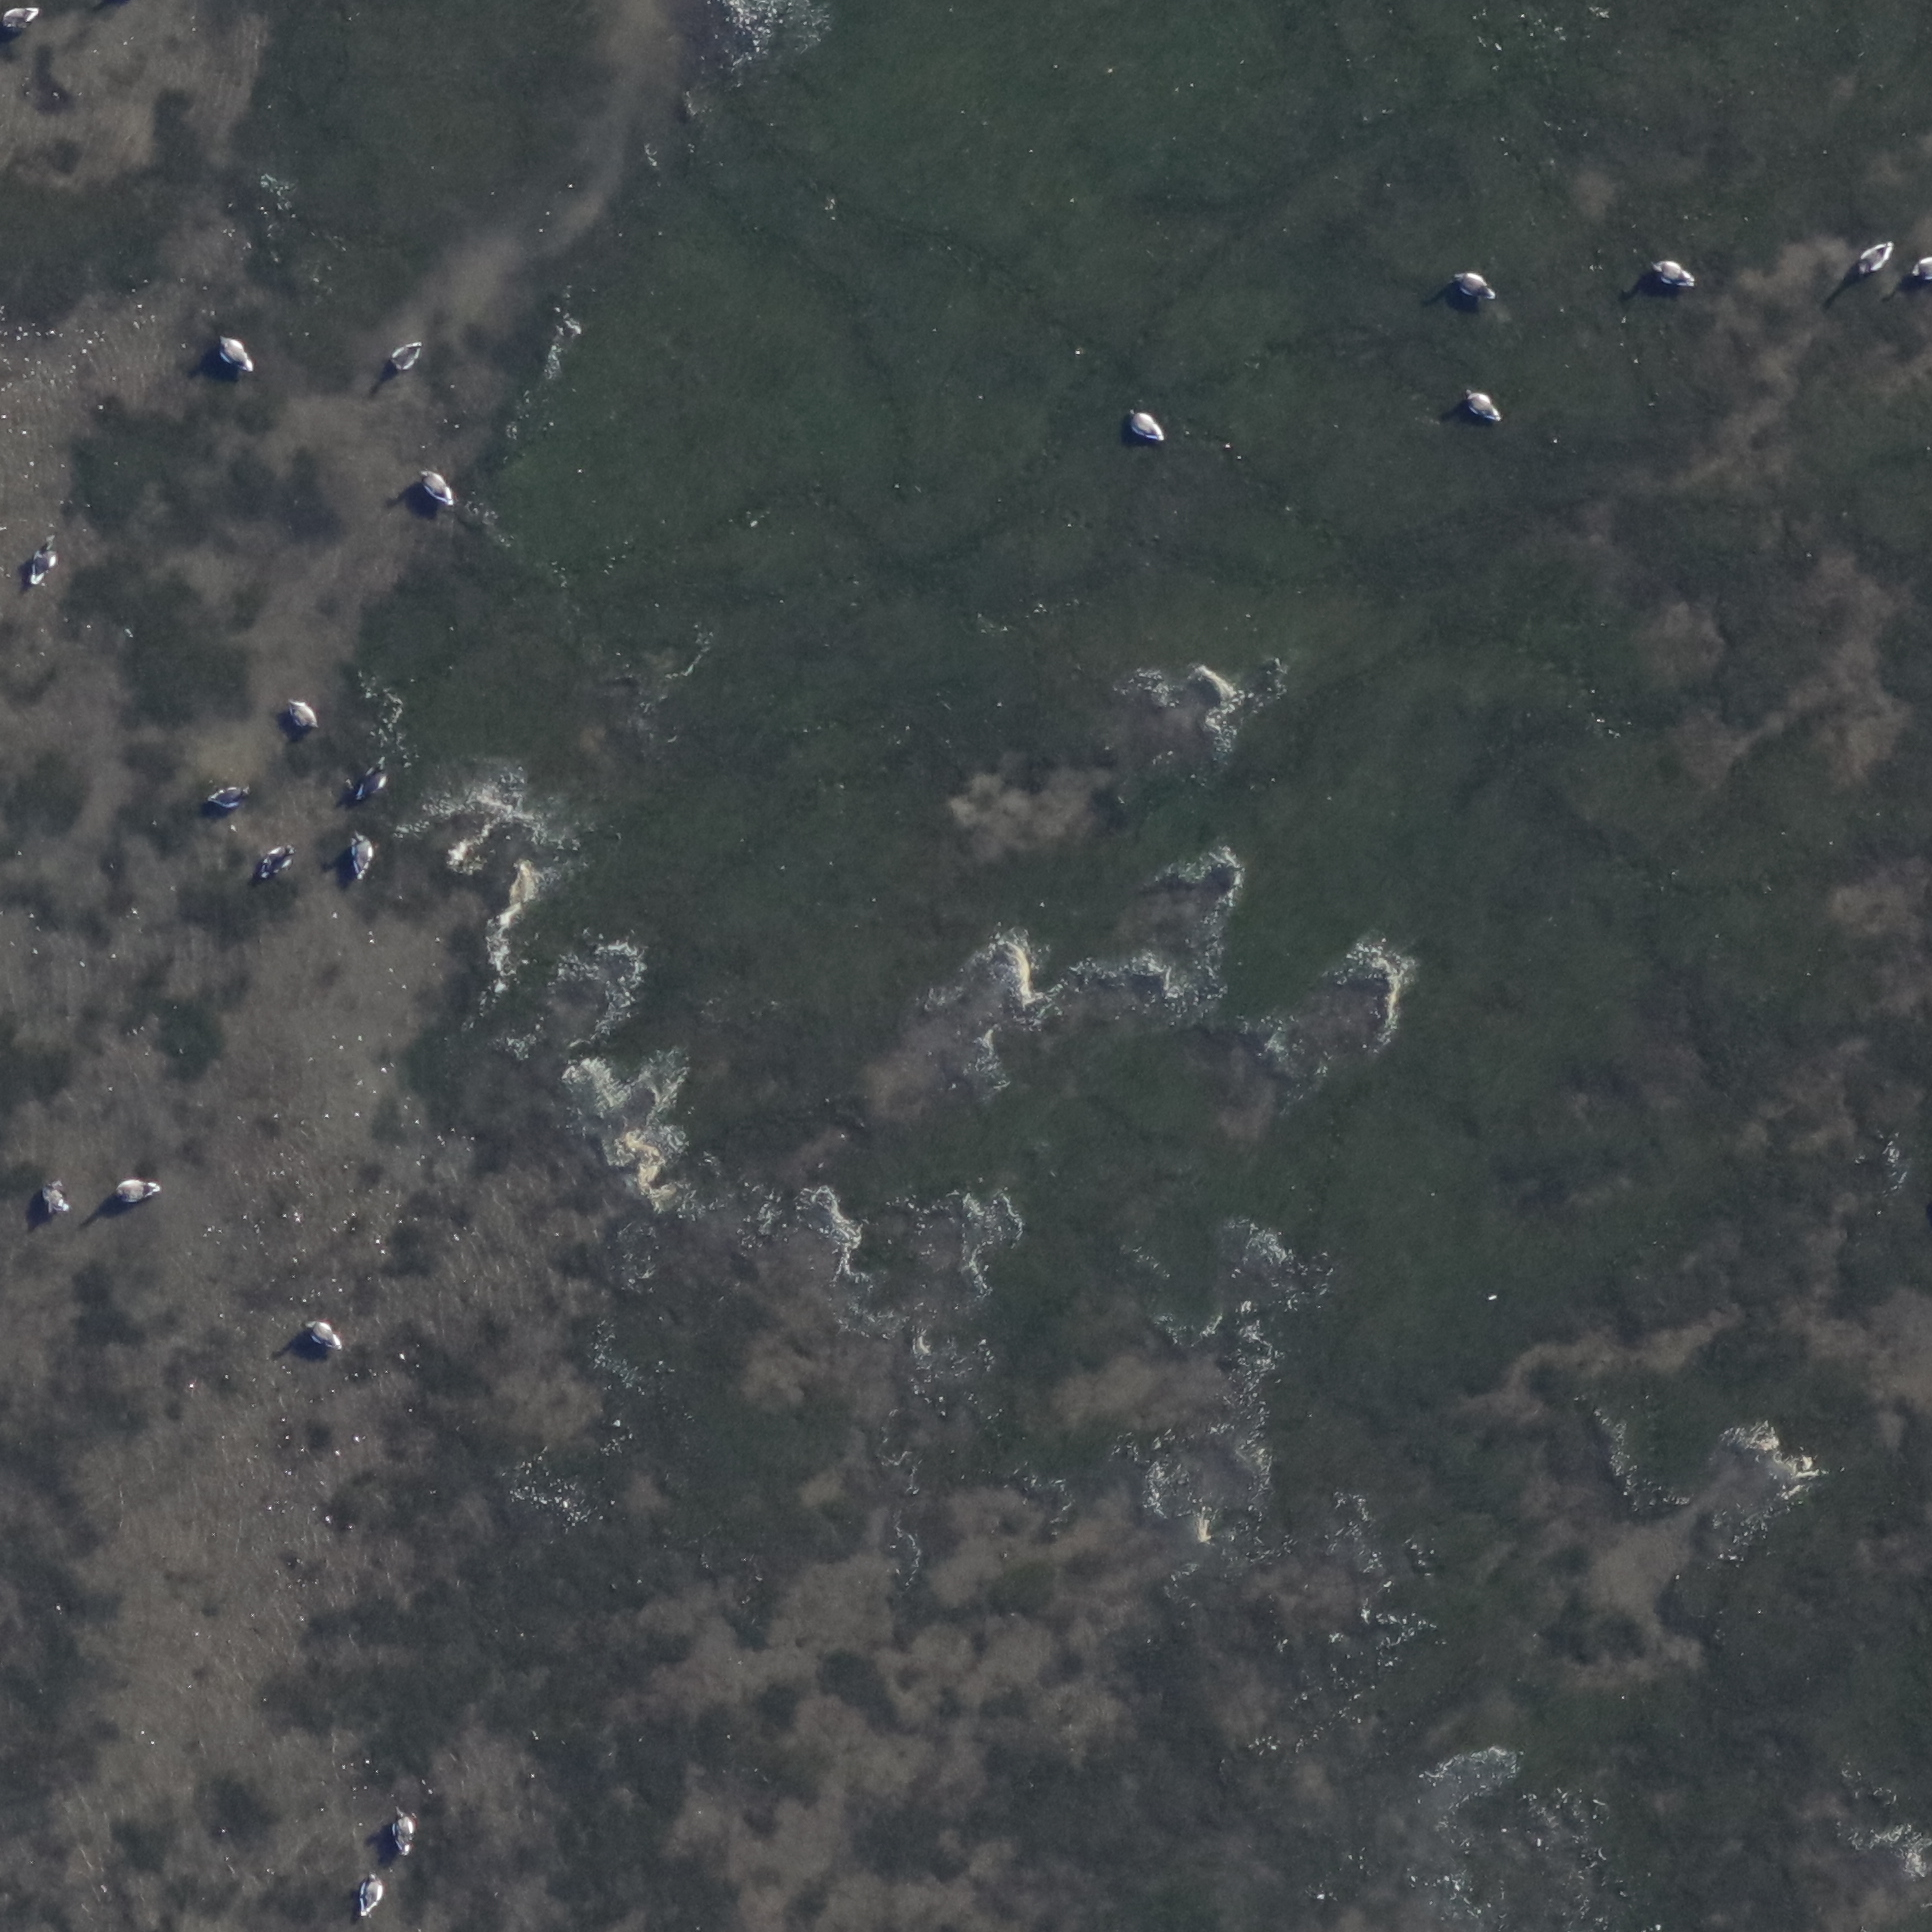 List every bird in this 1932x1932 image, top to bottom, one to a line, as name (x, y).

brant (16, 18)
brant (1874, 259)
brant (1675, 273)
brant (1473, 286)
brant (234, 355)
brant (404, 357)
brant (1481, 405)
brant (1142, 425)
brant (435, 487)
brant (43, 563)
brant (302, 716)
brant (370, 782)
brant (227, 799)
brant (362, 855)
brant (275, 862)
brant (133, 1190)
brant (54, 1198)
brant (322, 1332)
brant (404, 1830)
brant (371, 1890)